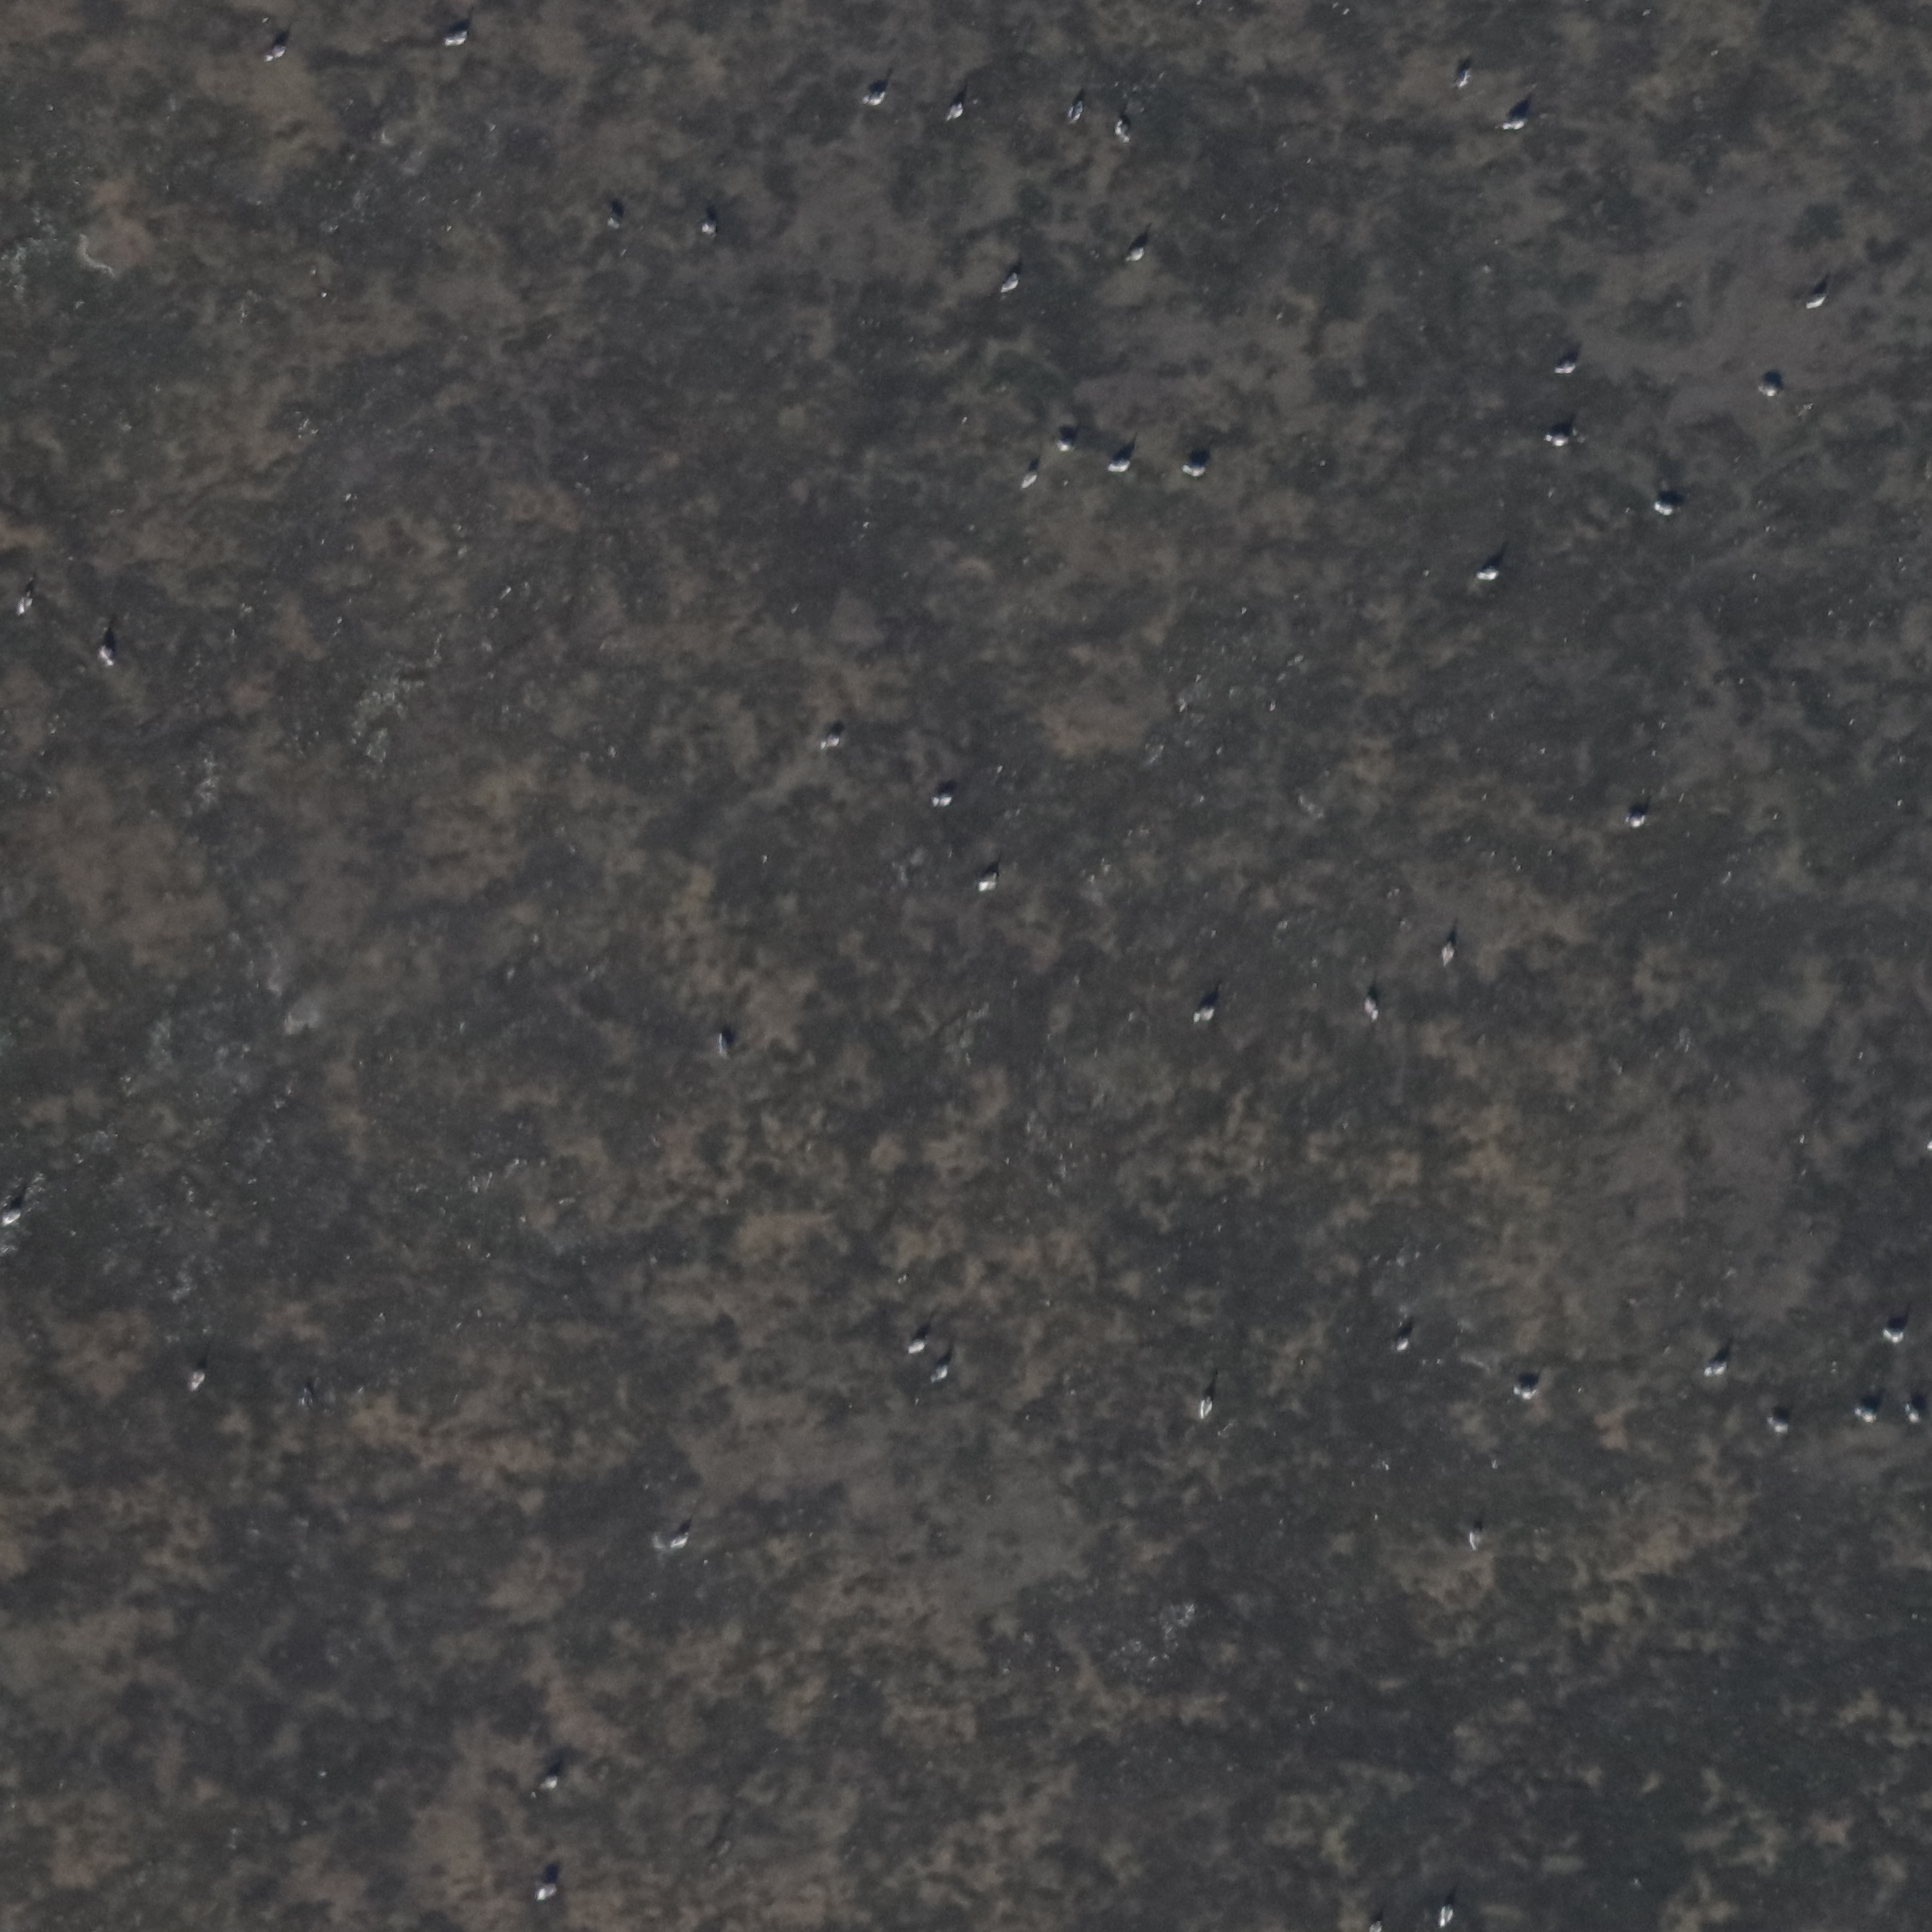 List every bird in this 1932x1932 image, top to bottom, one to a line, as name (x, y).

brant (461, 35)
brant (275, 53)
brant (1466, 77)
brant (872, 98)
brant (955, 111)
brant (1074, 111)
brant (1516, 124)
brant (1124, 131)
brant (616, 220)
brant (709, 229)
brant (1136, 254)
brant (1007, 282)
brant (1811, 301)
brant (1567, 368)
brant (1774, 389)
brant (1067, 438)
brant (1562, 438)
brant (1123, 467)
brant (1199, 470)
brant (1028, 478)
brant (1667, 508)
brant (1492, 571)
brant (20, 599)
brant (108, 651)
brant (824, 741)
brant (944, 801)
brant (1635, 822)
brant (985, 884)
brant (1443, 954)
brant (1373, 1009)
brant (1204, 1015)
brant (725, 1046)
brant (12, 1214)
brant (1894, 1331)
brant (1406, 1342)
brant (920, 1344)
brant (1718, 1366)
brant (940, 1375)
brant (200, 1380)
brant (1525, 1392)
brant (308, 1398)
brant (1207, 1408)
brant (1871, 1412)
brant (1911, 1412)
brant (1781, 1423)
brant (676, 1539)
brant (1474, 1540)
brant (551, 1783)
brant (544, 1889)
brant (1446, 1917)
brant (1376, 1928)